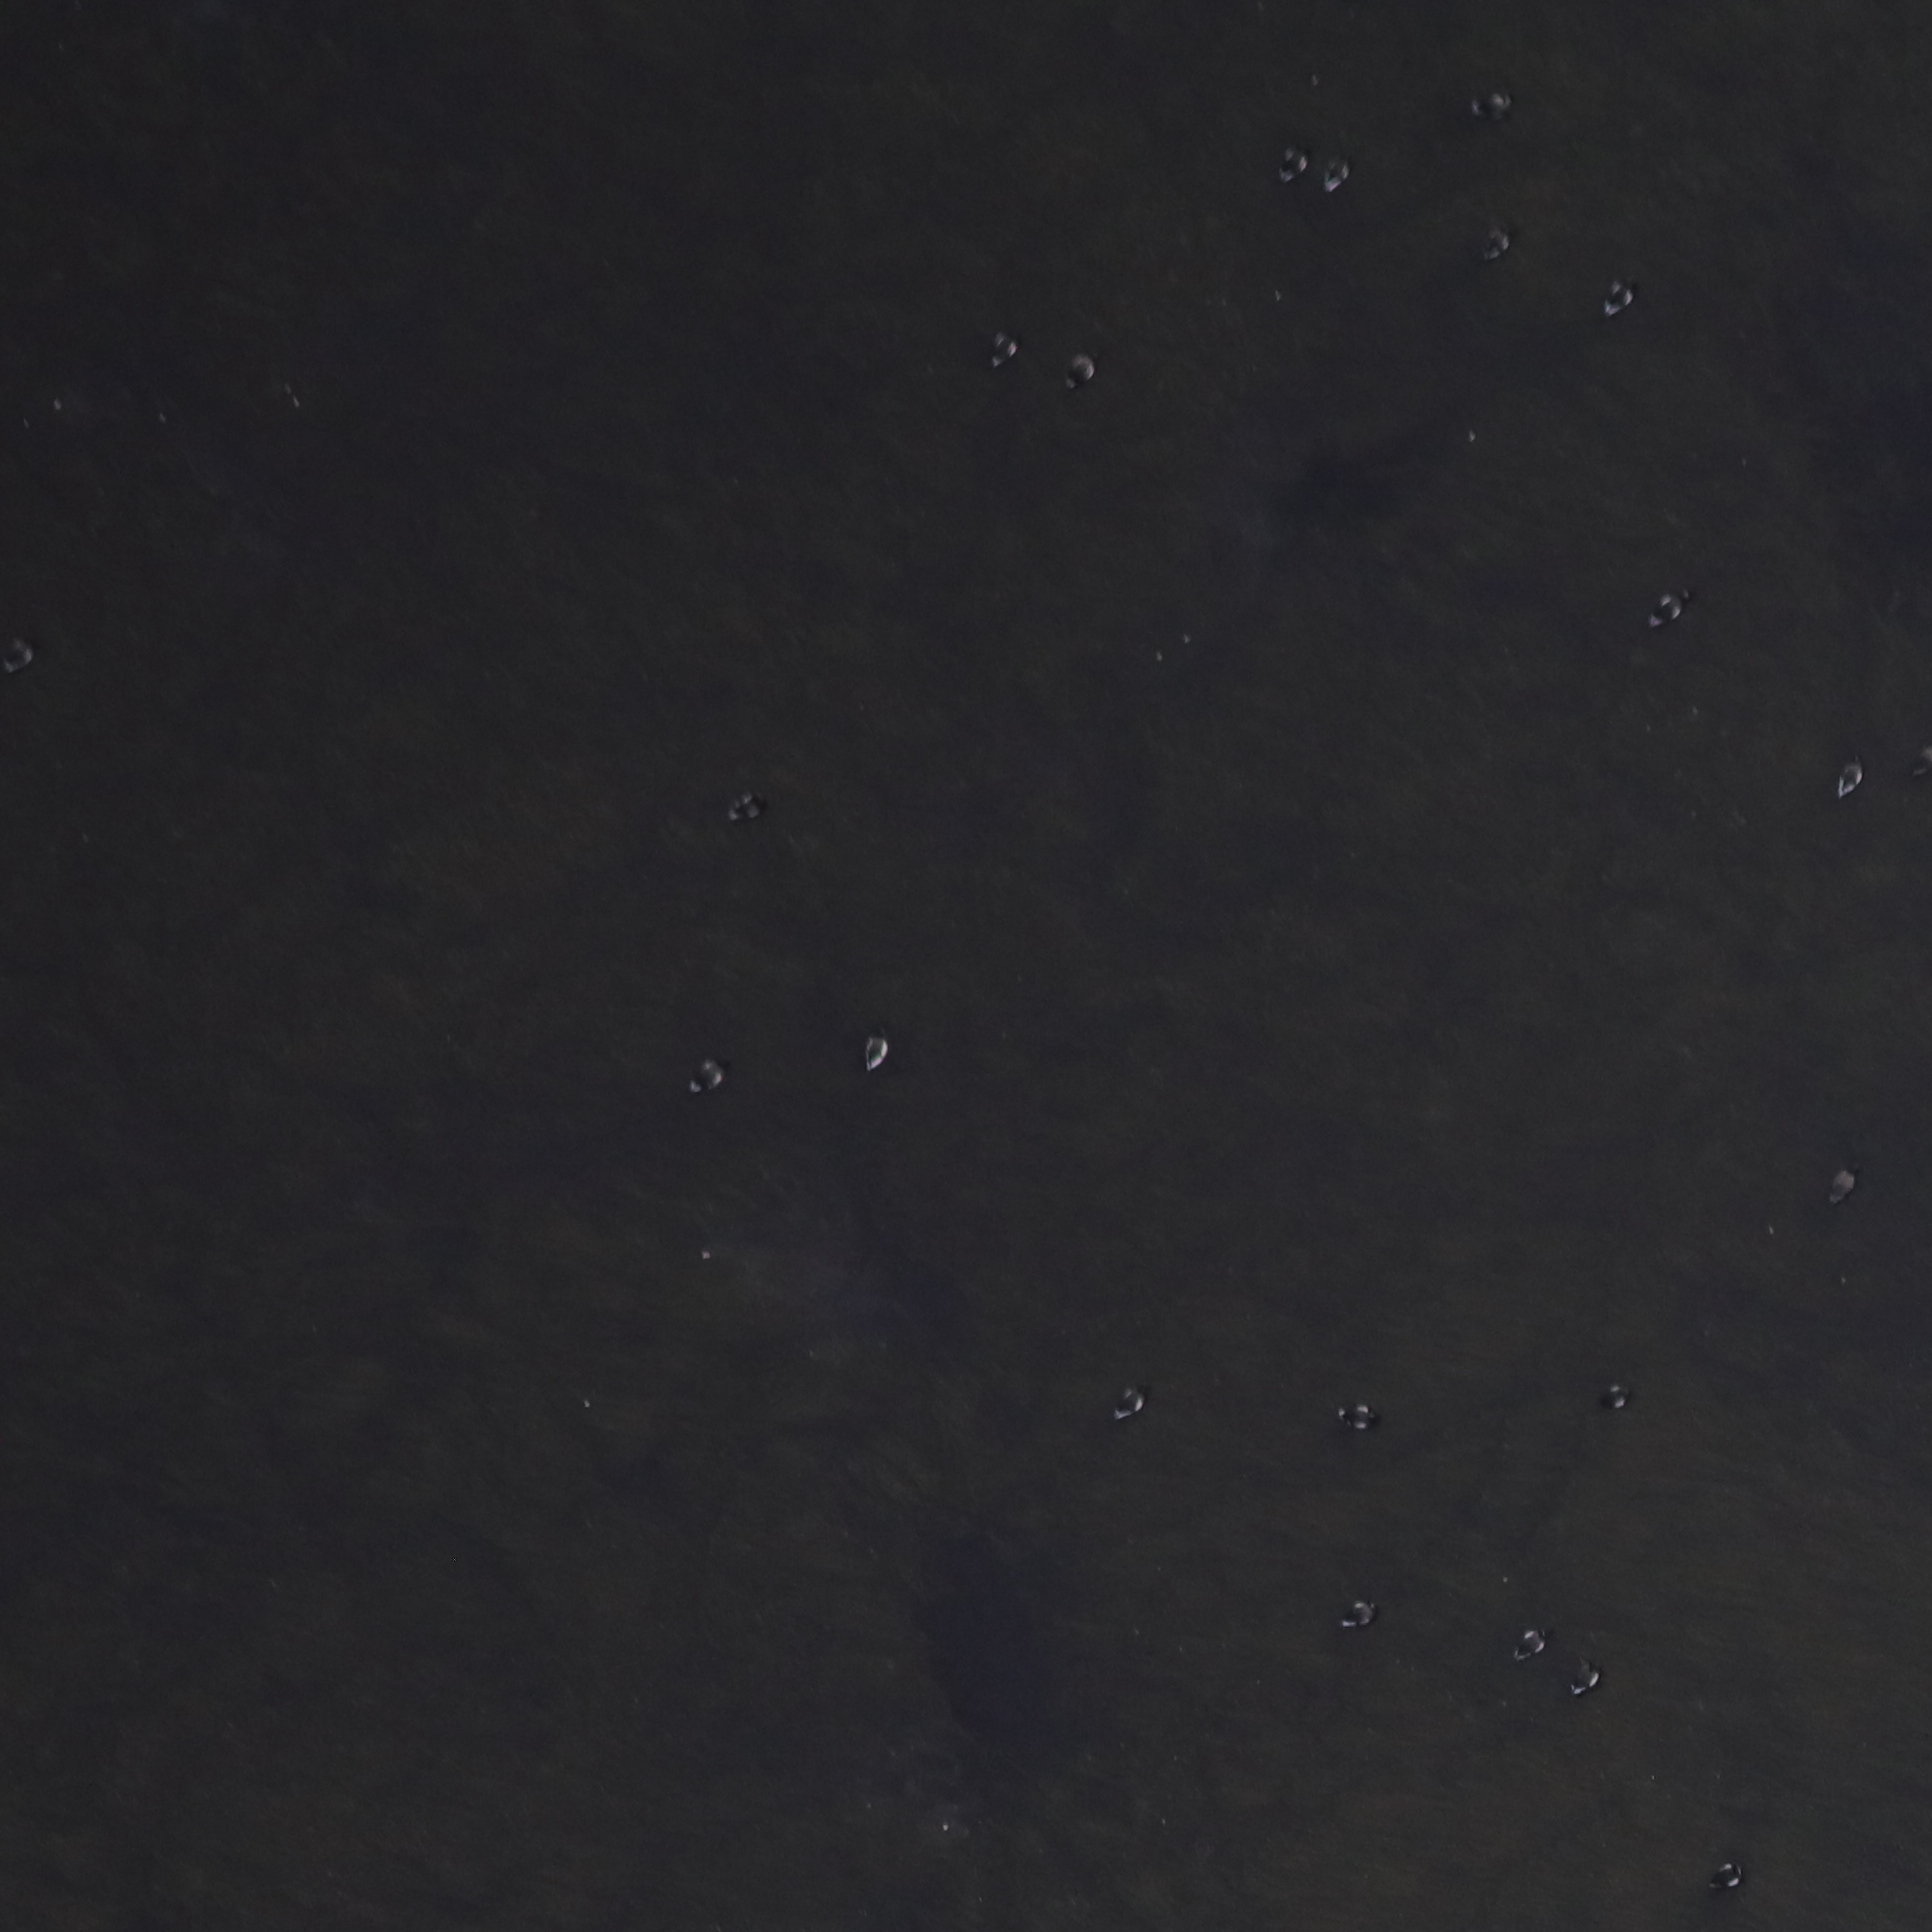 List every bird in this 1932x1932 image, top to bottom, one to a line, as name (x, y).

brant (1495, 105)
brant (1288, 158)
brant (1335, 173)
brant (1501, 242)
brant (1619, 299)
brant (1000, 348)
brant (1076, 368)
brant (1669, 609)
brant (1926, 763)
brant (1847, 779)
brant (743, 807)
brant (876, 1051)
brant (706, 1080)
brant (1841, 1183)
brant (1611, 1392)
brant (1130, 1403)
brant (1357, 1416)
brant (1356, 1616)
brant (1527, 1644)
brant (1586, 1676)
brant (1729, 1876)